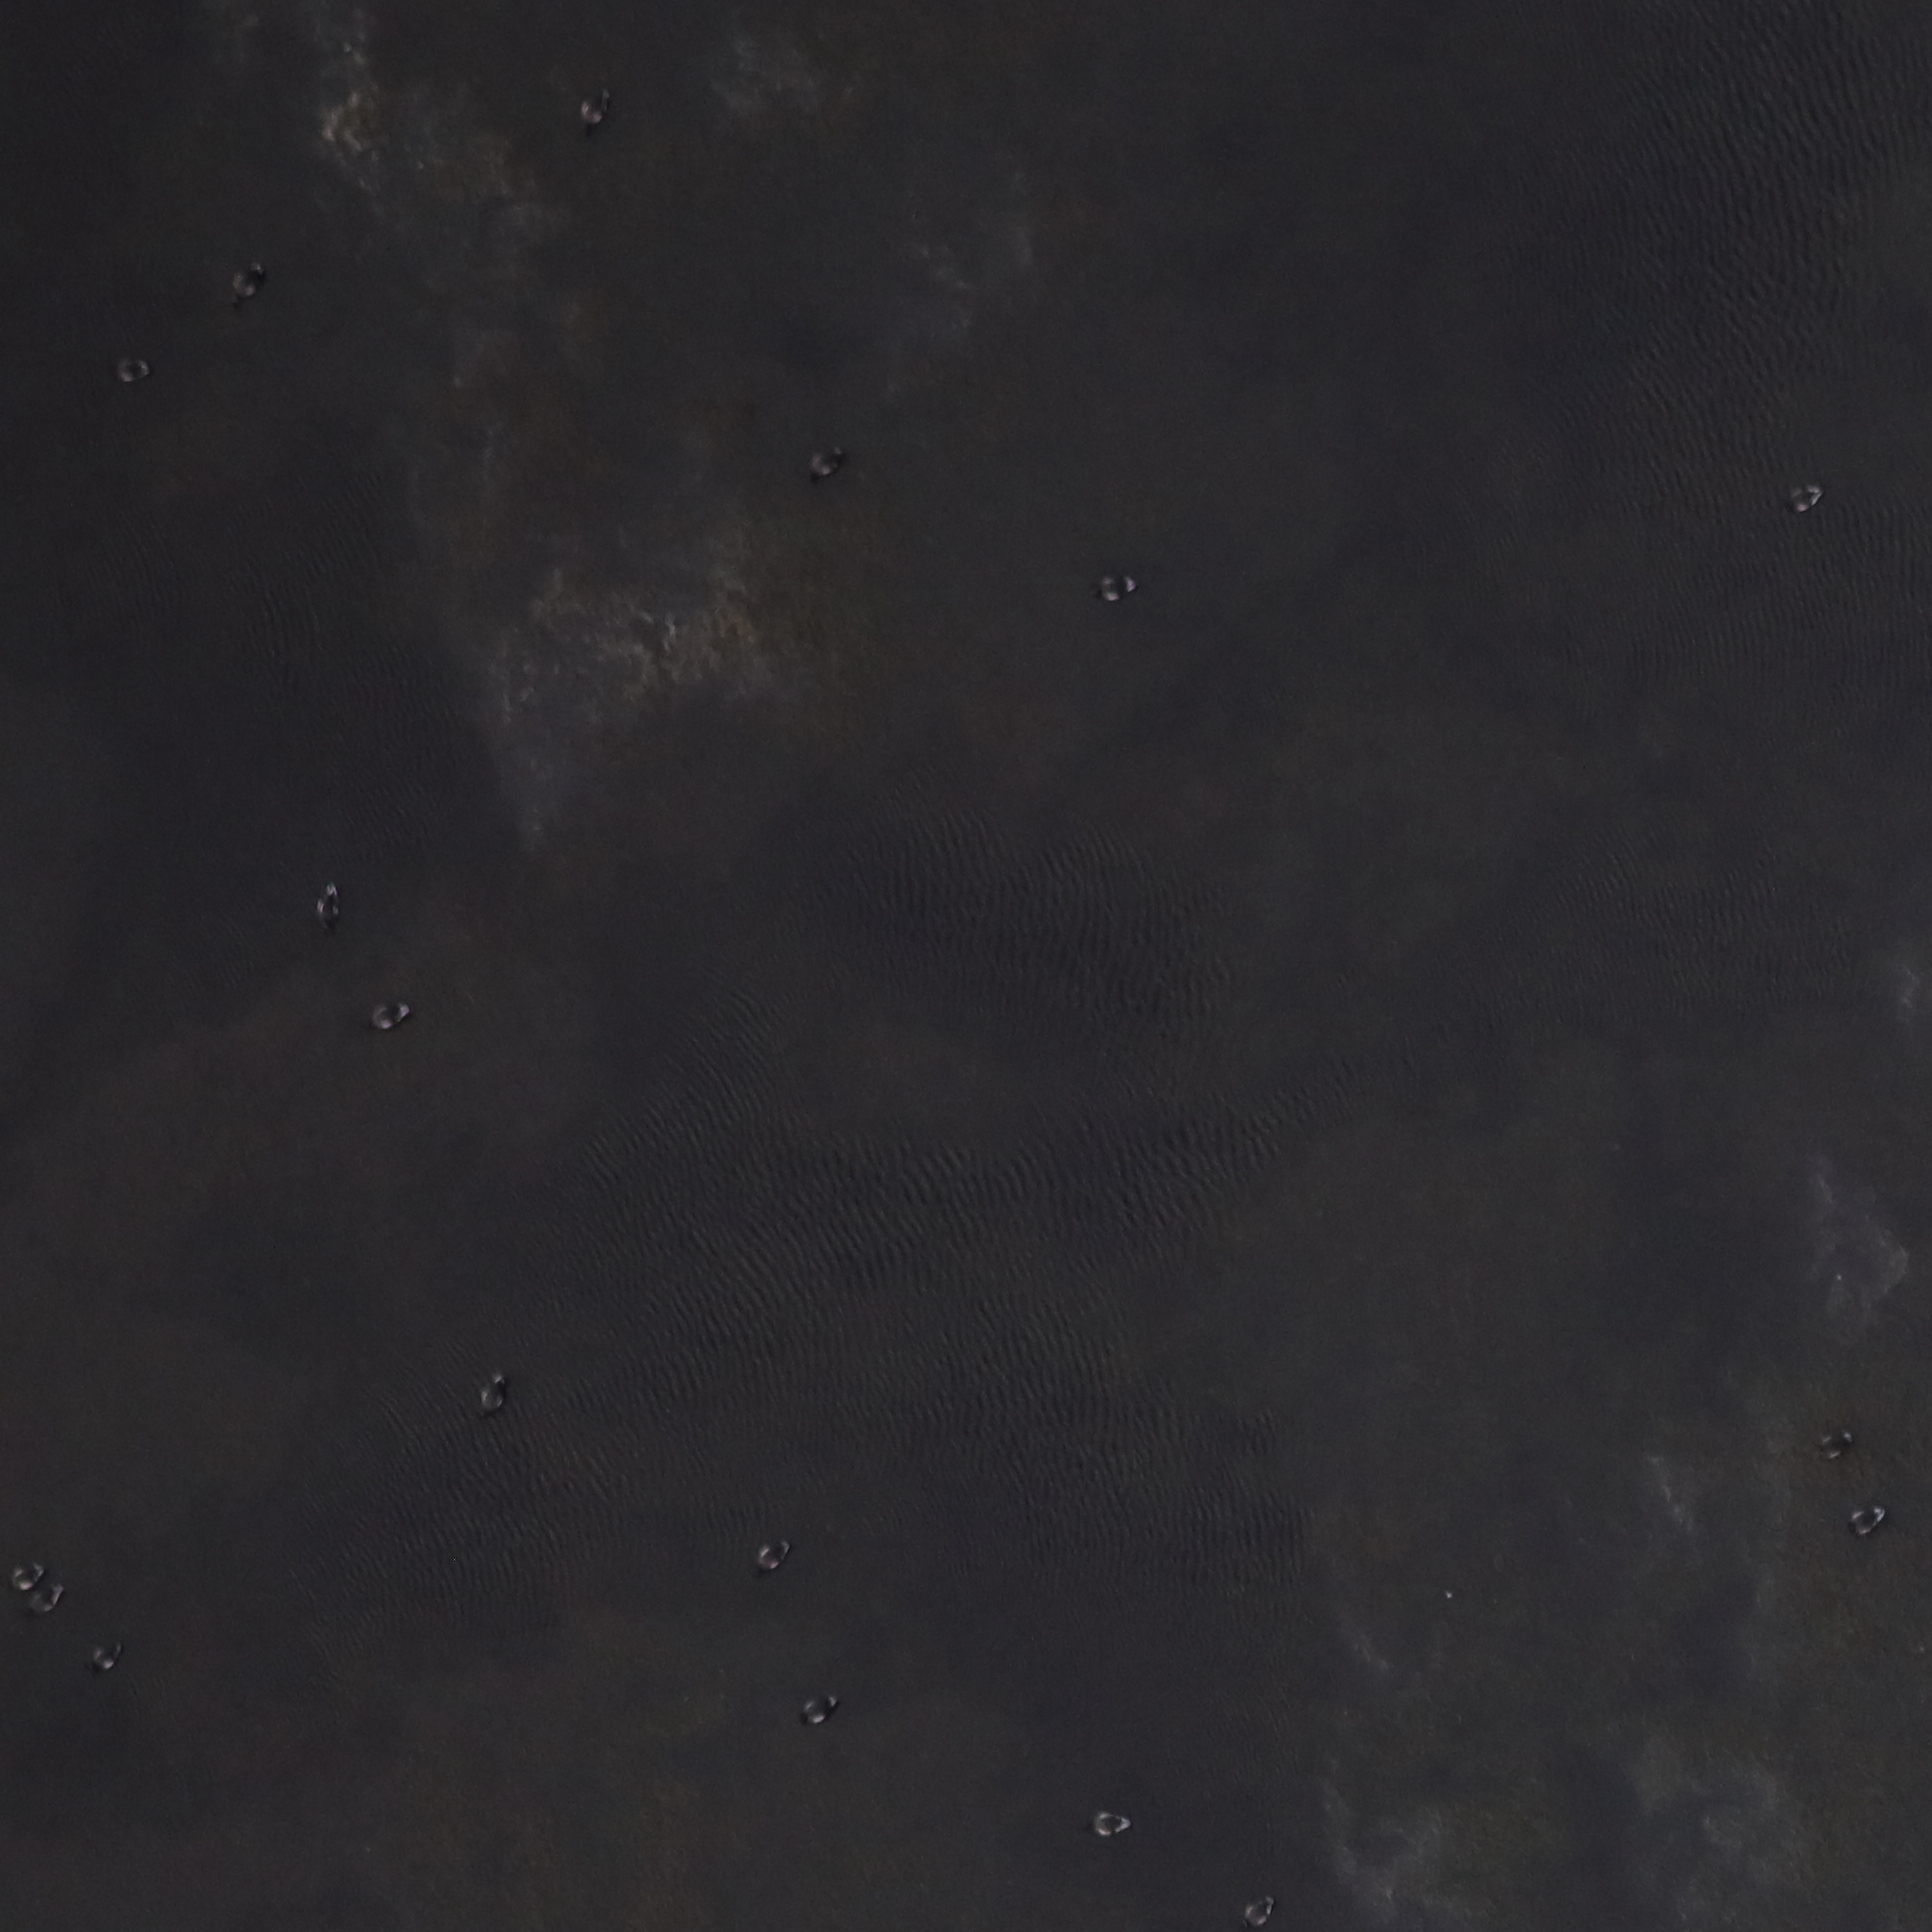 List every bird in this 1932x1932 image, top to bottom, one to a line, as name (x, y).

brant (595, 110)
brant (246, 283)
brant (129, 370)
brant (826, 462)
brant (1803, 500)
brant (1114, 589)
brant (328, 909)
brant (390, 1015)
brant (492, 1395)
brant (1832, 1446)
brant (1864, 1520)
brant (771, 1555)
brant (27, 1575)
brant (41, 1601)
brant (108, 1654)
brant (818, 1711)
brant (1106, 1823)
brant (1257, 1912)